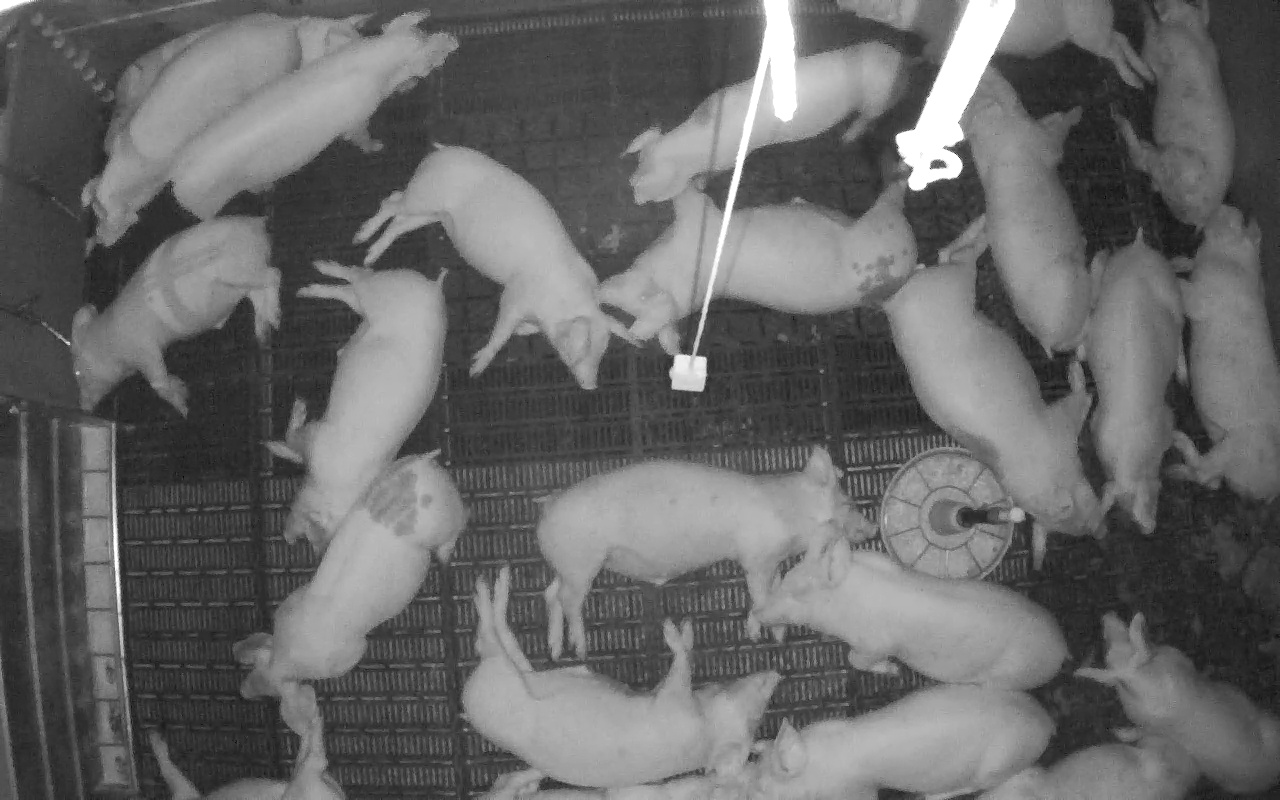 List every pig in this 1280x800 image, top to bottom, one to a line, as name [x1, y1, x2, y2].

pig [836, 0, 1159, 92]
pig [1111, 1, 1239, 240]
pig [167, 6, 462, 223]
pig [81, 10, 312, 247]
pig [104, 11, 375, 160]
pig [622, 40, 927, 207]
pig [954, 64, 1111, 363]
pig [351, 138, 646, 397]
pig [594, 147, 920, 357]
pig [1162, 201, 1277, 503]
pig [70, 211, 286, 421]
pig [881, 212, 1111, 573]
pig [1085, 224, 1190, 537]
pig [260, 257, 453, 558]
pig [232, 446, 473, 741]
pig [528, 446, 880, 664]
pig [754, 521, 1075, 690]
pig [458, 563, 784, 788]
pig [1074, 612, 1278, 795]
pig [745, 683, 1060, 799]
pig [144, 705, 343, 799]
pig [975, 728, 1202, 799]